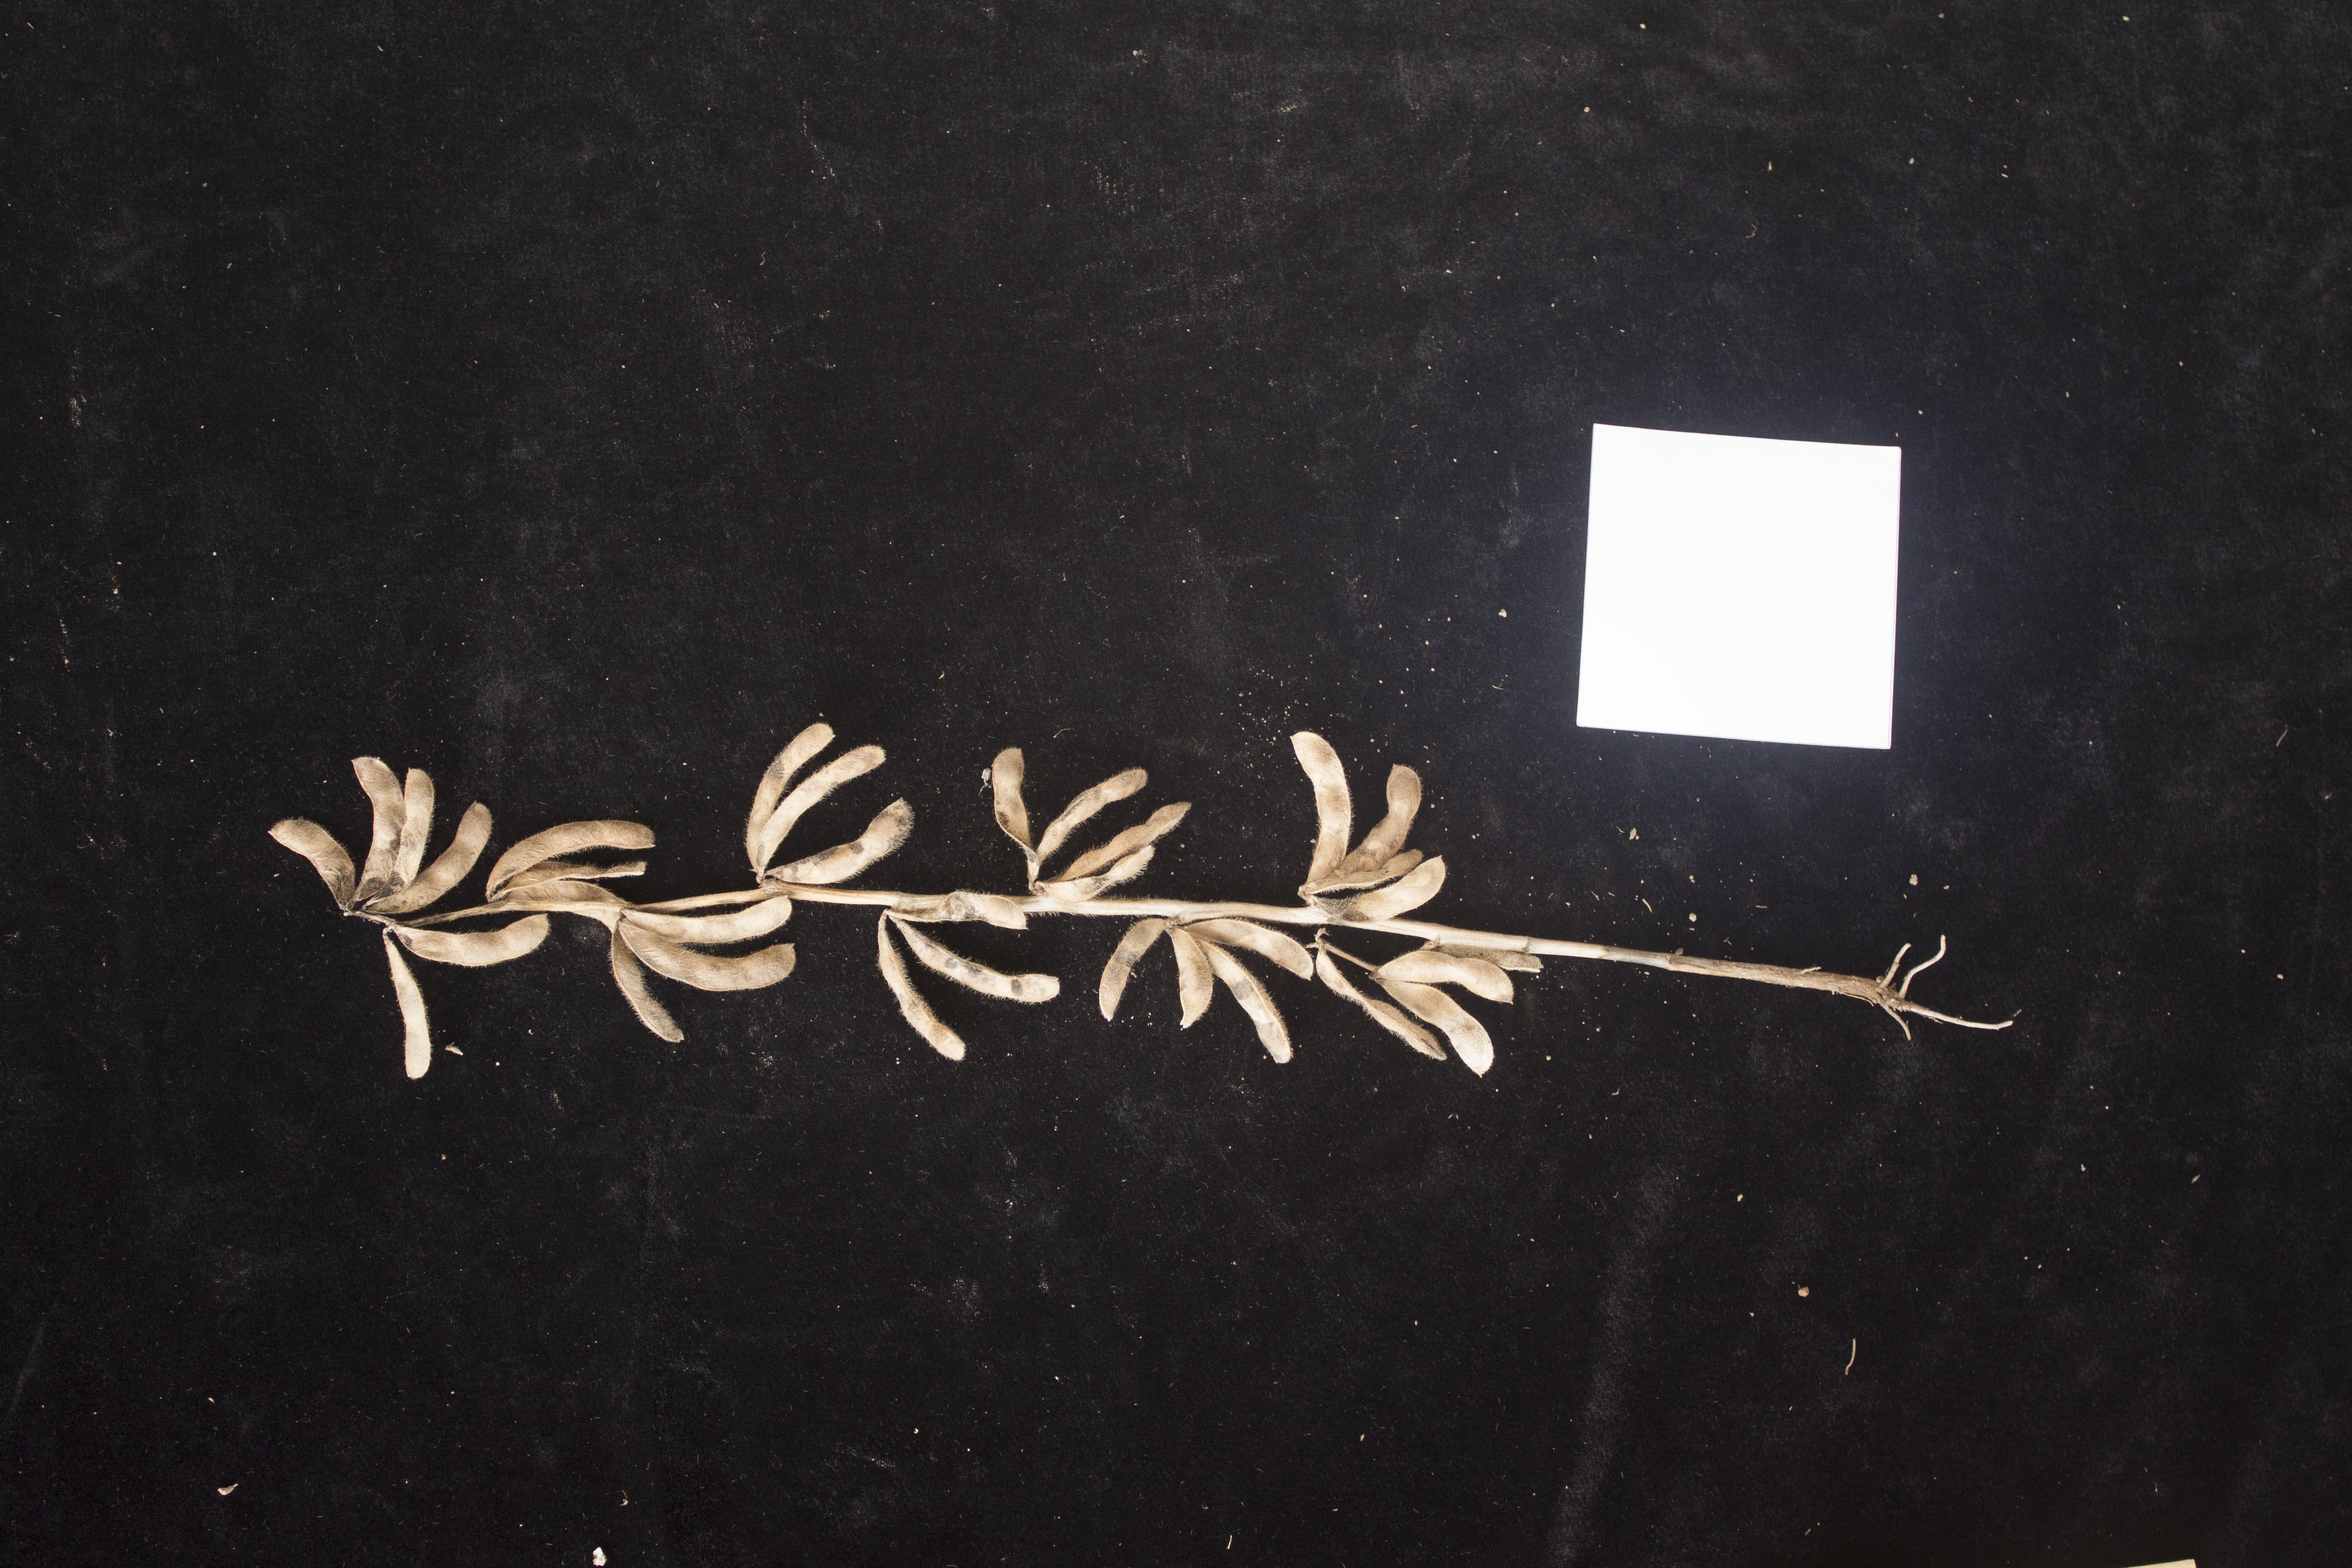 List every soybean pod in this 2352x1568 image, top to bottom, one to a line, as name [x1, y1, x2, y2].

soybean pod [746, 726, 834, 866]
soybean pod [1291, 734, 1351, 893]
soybean pod [754, 747, 883, 875]
soybean pod [993, 747, 1039, 881]
soybean pod [352, 760, 400, 904]
soybean pod [1336, 766, 1423, 876]
soybean pod [375, 769, 435, 897]
soybean pod [1034, 770, 1147, 876]
soybean pod [766, 800, 911, 885]
soybean pod [1061, 804, 1190, 882]
soybean pod [364, 805, 491, 914]
soybean pod [269, 820, 353, 912]
soybean pod [487, 821, 653, 898]
soybean pod [1038, 844, 1157, 901]
soybean pod [1311, 852, 1421, 892]
soybean pod [1310, 857, 1446, 923]
soybean pod [490, 861, 648, 903]
soybean pod [500, 881, 627, 904]
soybean pod [895, 892, 1029, 931]
soybean pod [622, 896, 792, 944]
soybean pod [386, 916, 548, 968]
soybean pod [878, 917, 964, 1061]
soybean pod [891, 917, 1059, 1003]
soybean pod [1100, 920, 1175, 1021]
soybean pod [1181, 921, 1313, 981]
soybean pod [1167, 925, 1213, 1030]
soybean pod [619, 926, 794, 992]
soybean pod [611, 927, 682, 1042]
soybean pod [385, 934, 431, 1079]
soybean pod [1191, 935, 1292, 1065]
soybean pod [1417, 943, 1542, 973]
soybean pod [1316, 950, 1447, 1061]
soybean pod [1375, 952, 1513, 1004]
soybean pod [1376, 981, 1494, 1077]